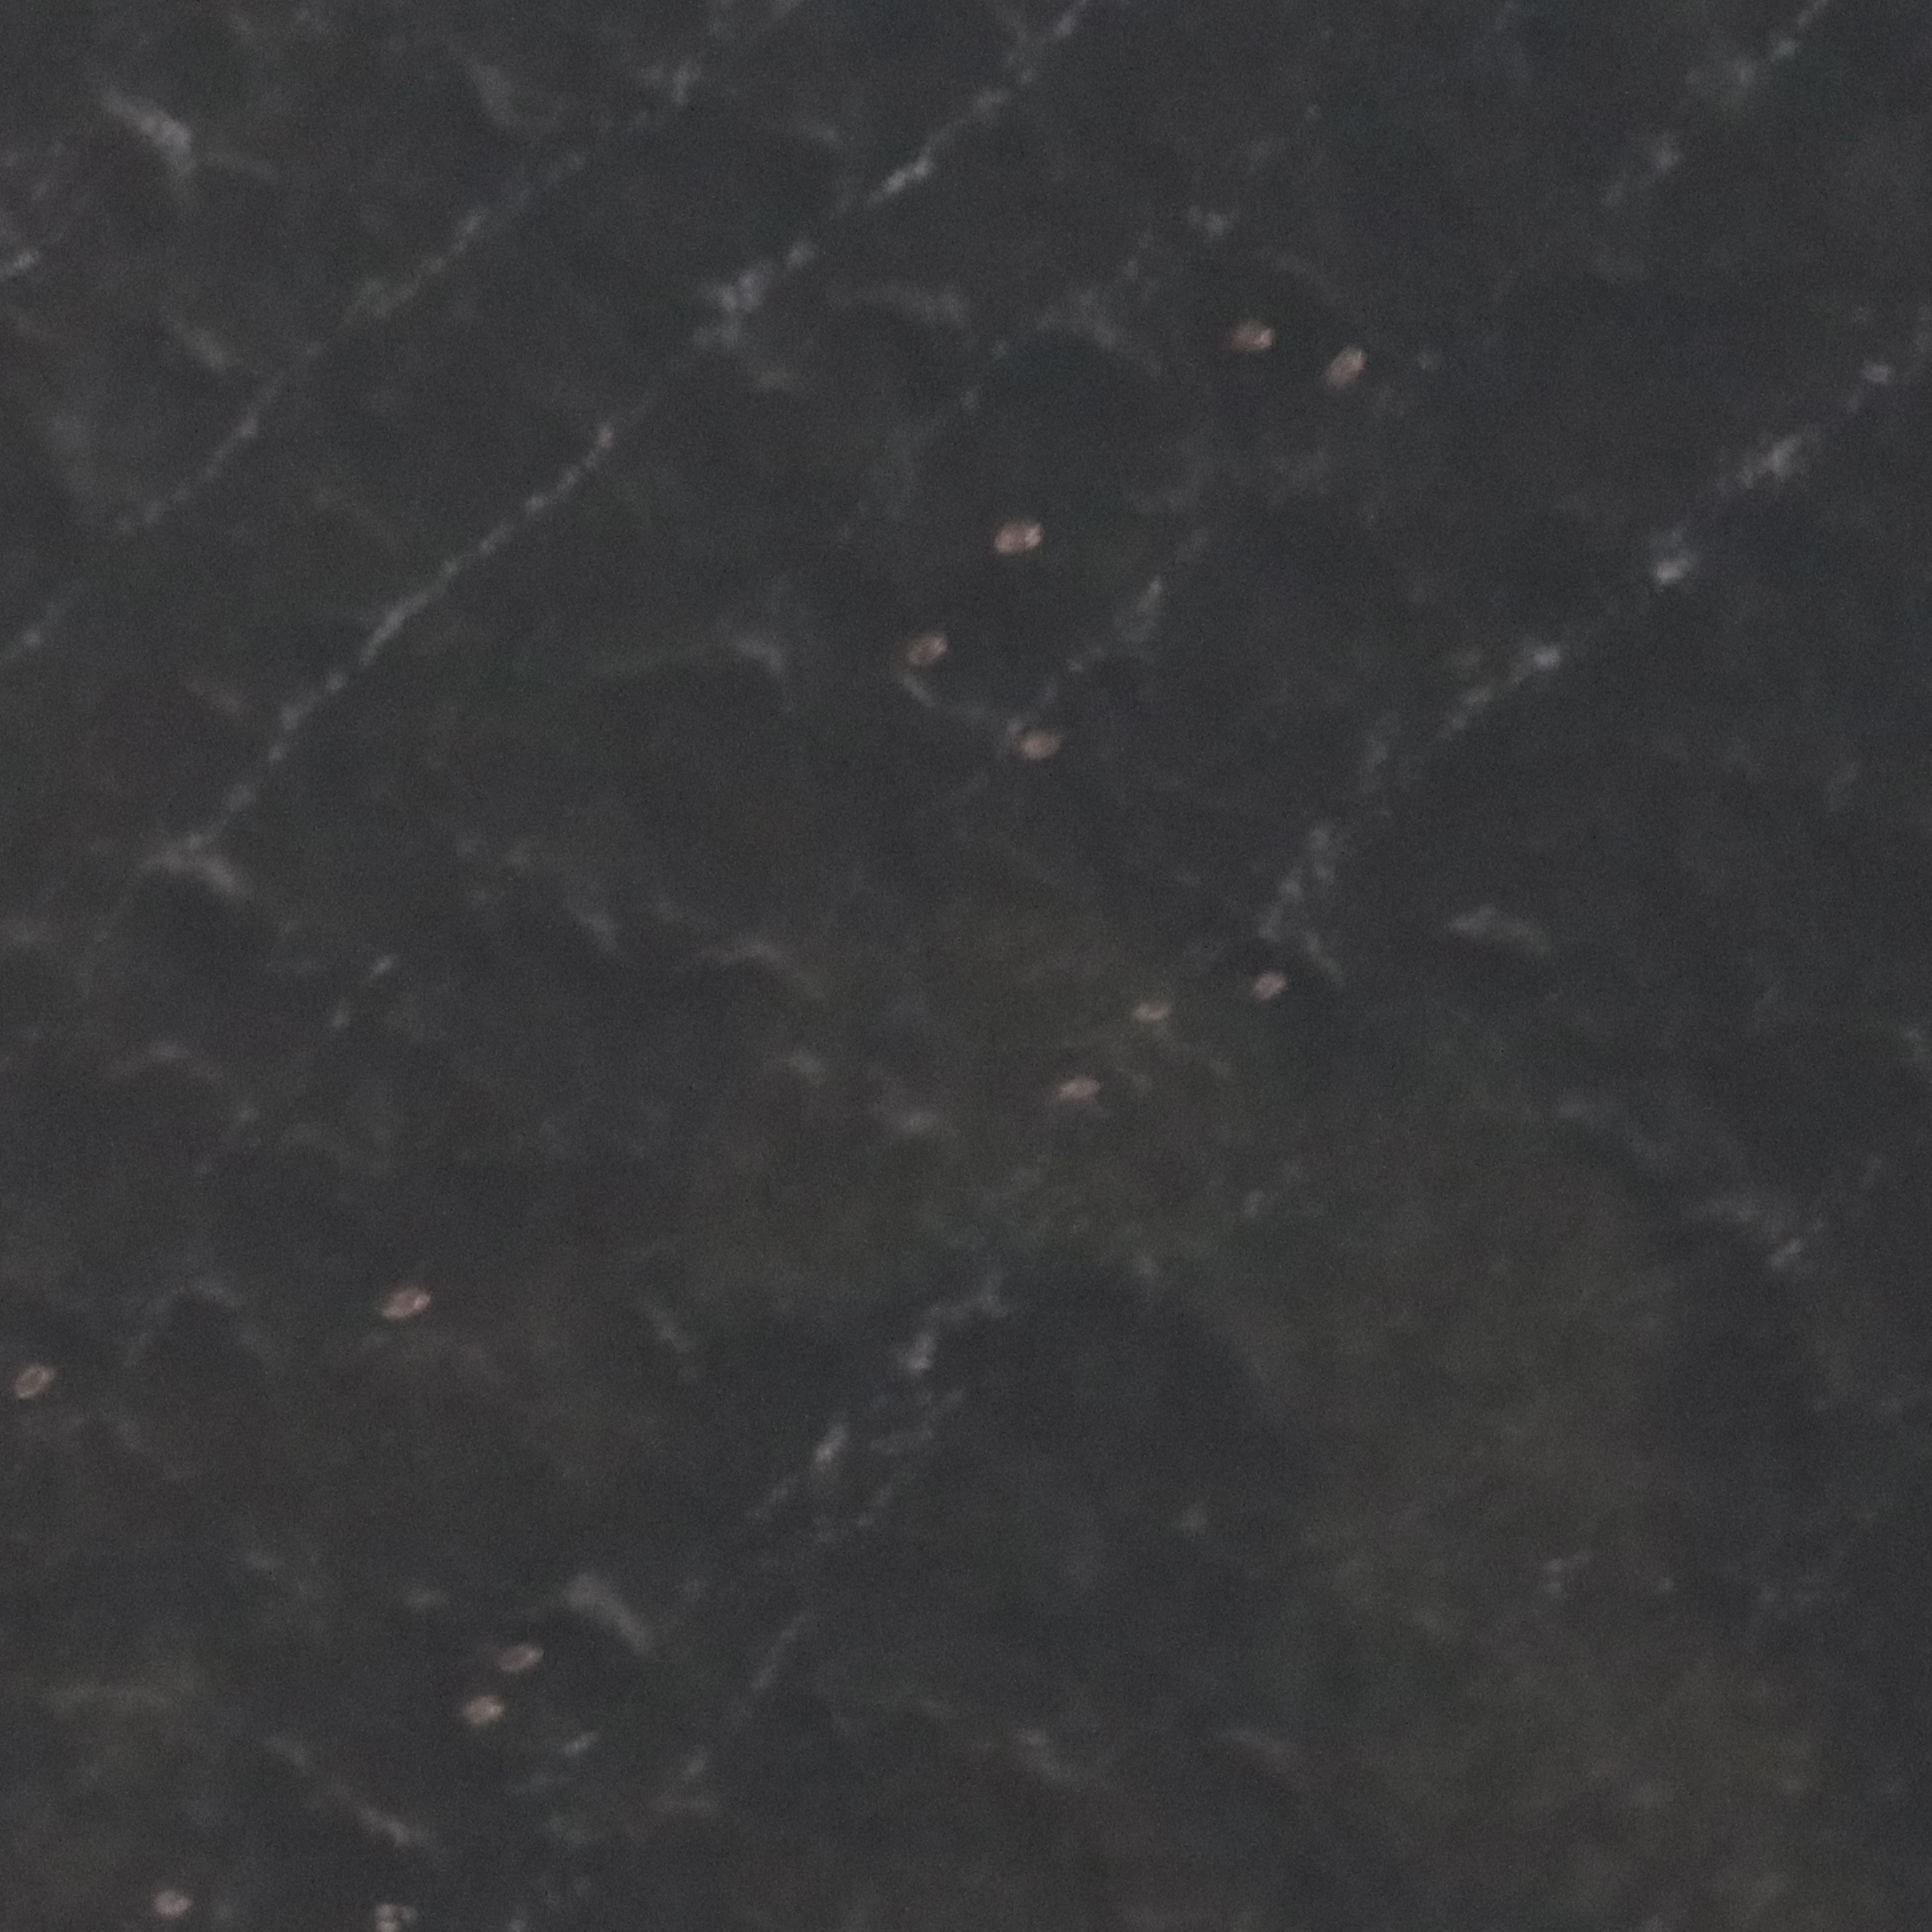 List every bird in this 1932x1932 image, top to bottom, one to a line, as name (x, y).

Canada goose (1249, 337)
Canada goose (1337, 370)
Canada goose (1017, 537)
Canada goose (930, 655)
Canada goose (1041, 747)
other bird (1272, 989)
other bird (1150, 1013)
other bird (1078, 1090)
Canada goose (407, 1301)
Canada goose (31, 1379)
Canada goose (513, 1659)
Canada goose (476, 1717)
brant (168, 1899)
brant (391, 1920)